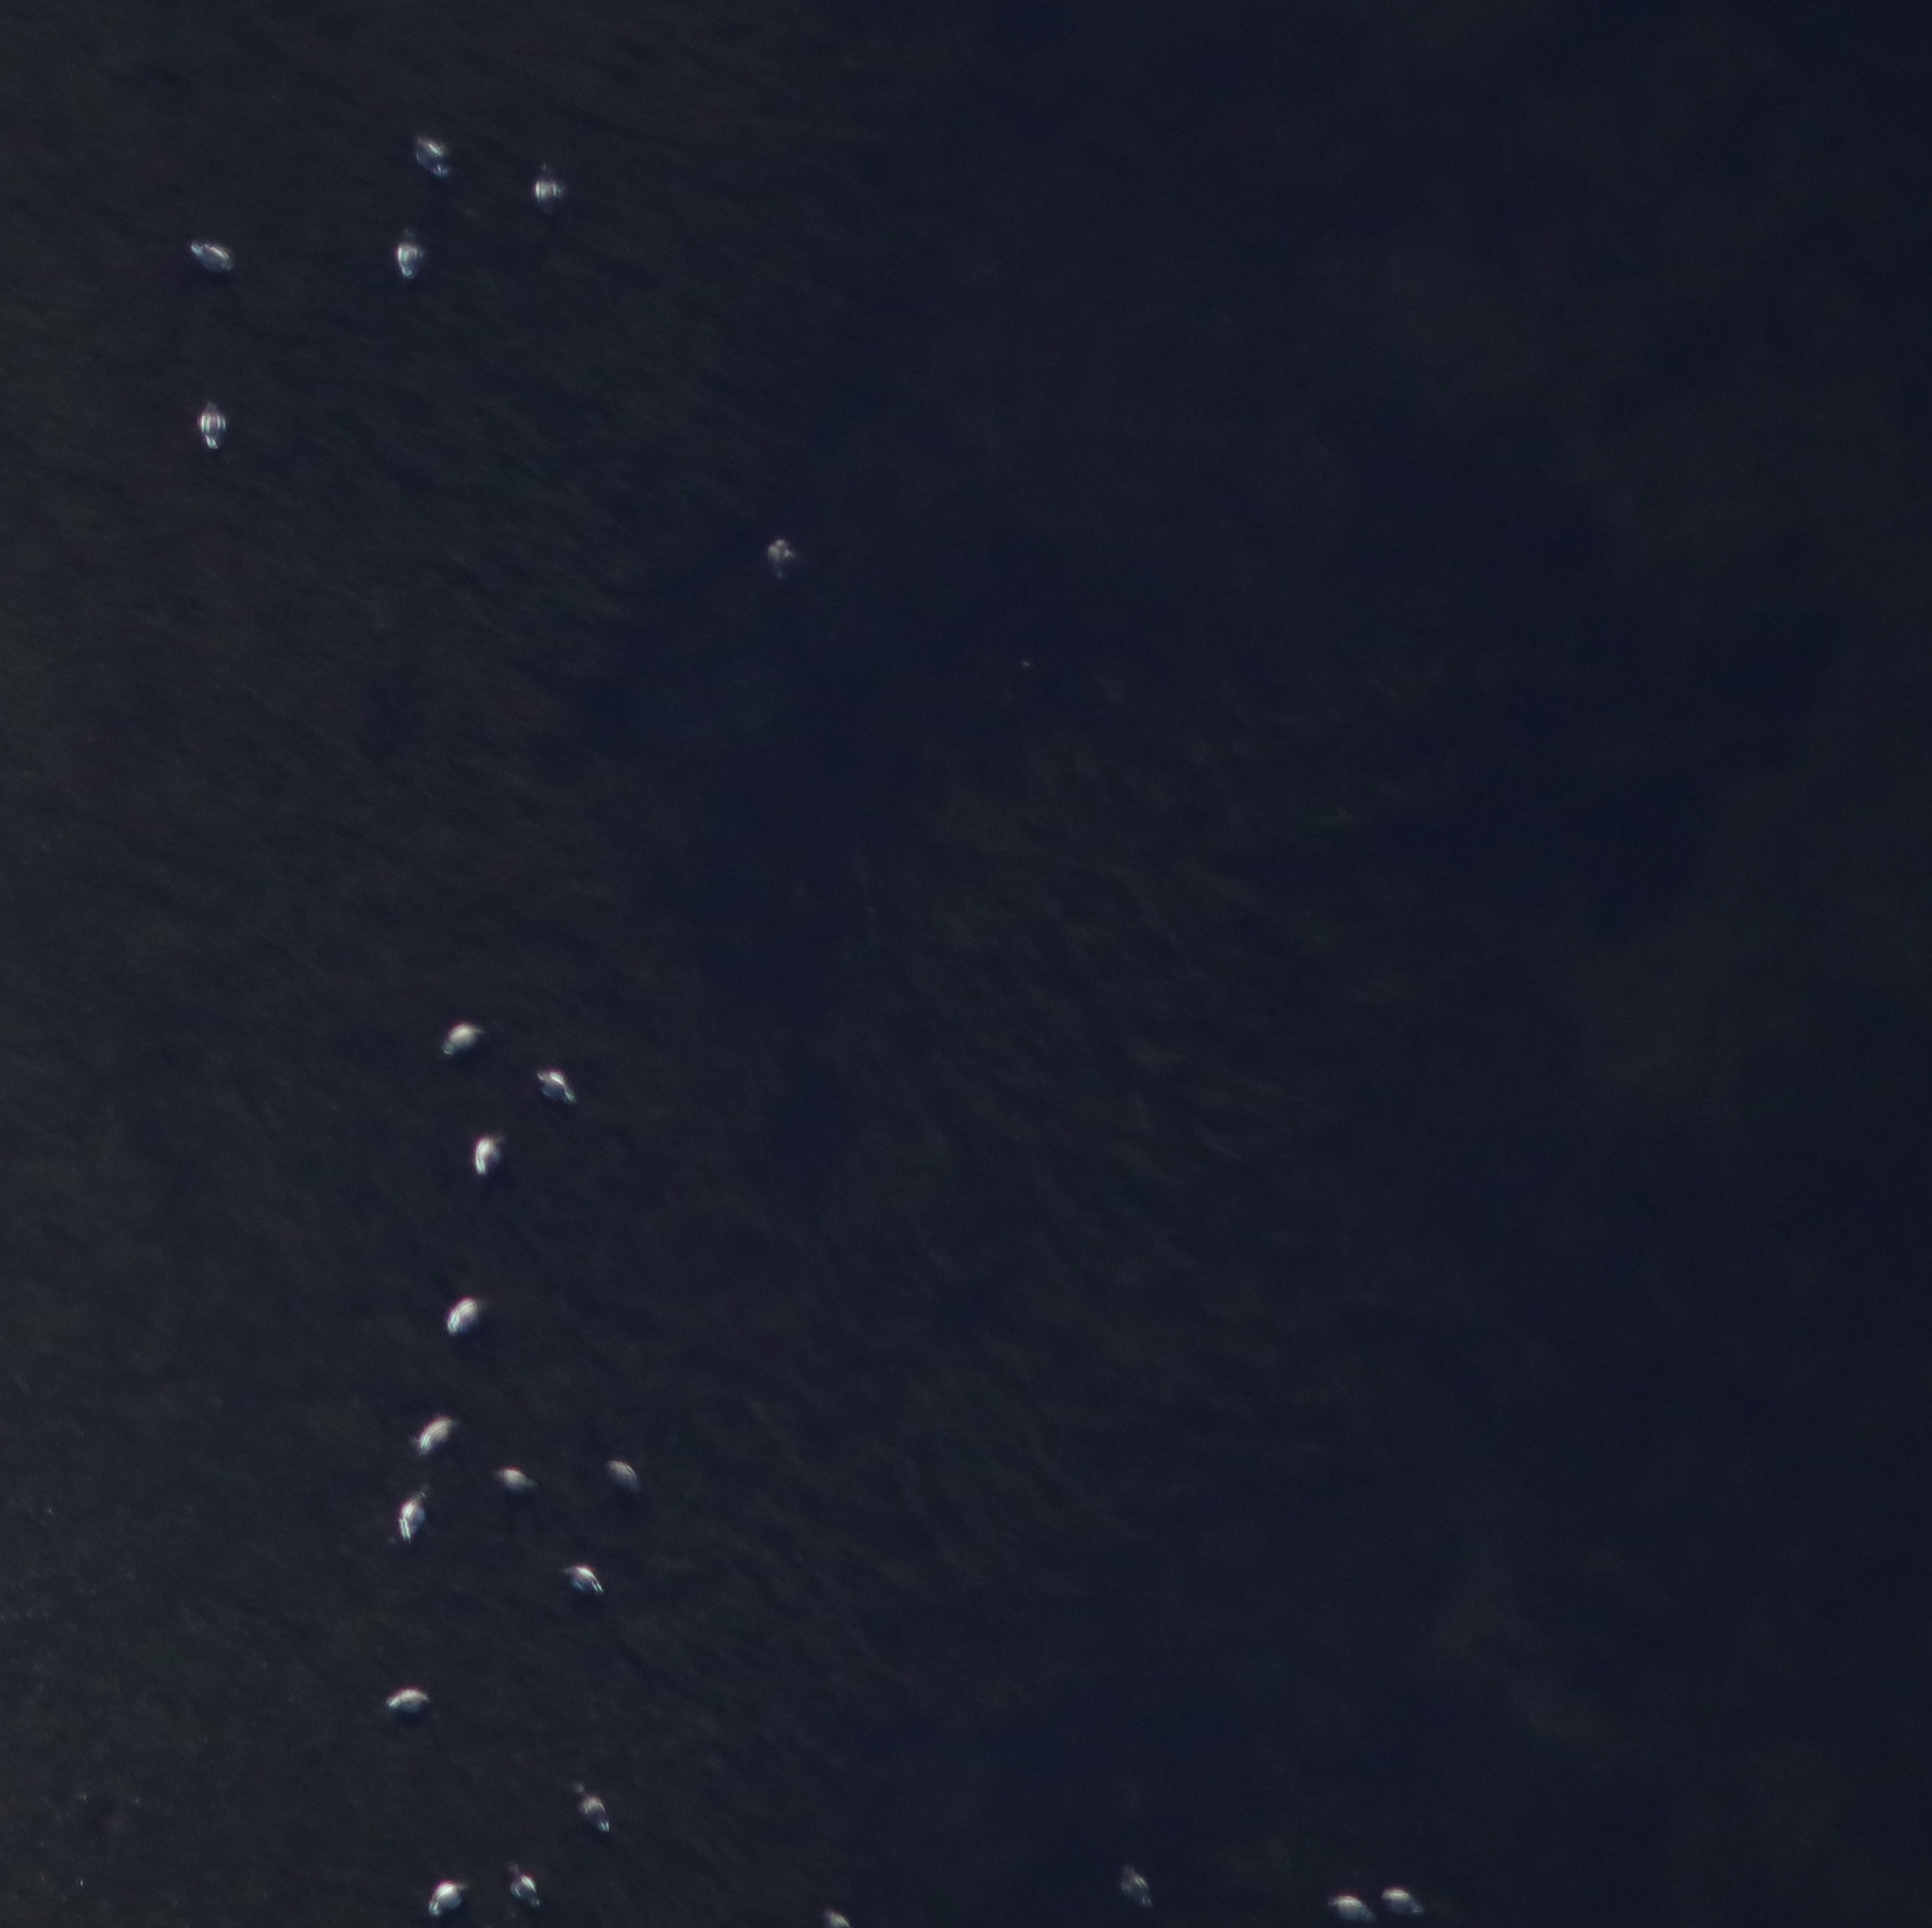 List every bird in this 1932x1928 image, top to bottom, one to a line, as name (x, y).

brant (437, 150)
brant (547, 188)
brant (216, 254)
brant (410, 257)
brant (209, 419)
brant (781, 557)
brant (465, 1036)
brant (558, 1086)
brant (492, 1145)
brant (467, 1308)
brant (437, 1431)
brant (627, 1467)
brant (513, 1475)
brant (408, 1519)
brant (586, 1581)
brant (397, 1695)
brant (597, 1816)
brant (1140, 1887)
brant (530, 1889)
brant (1404, 1896)
brant (443, 1900)
brant (1349, 1900)